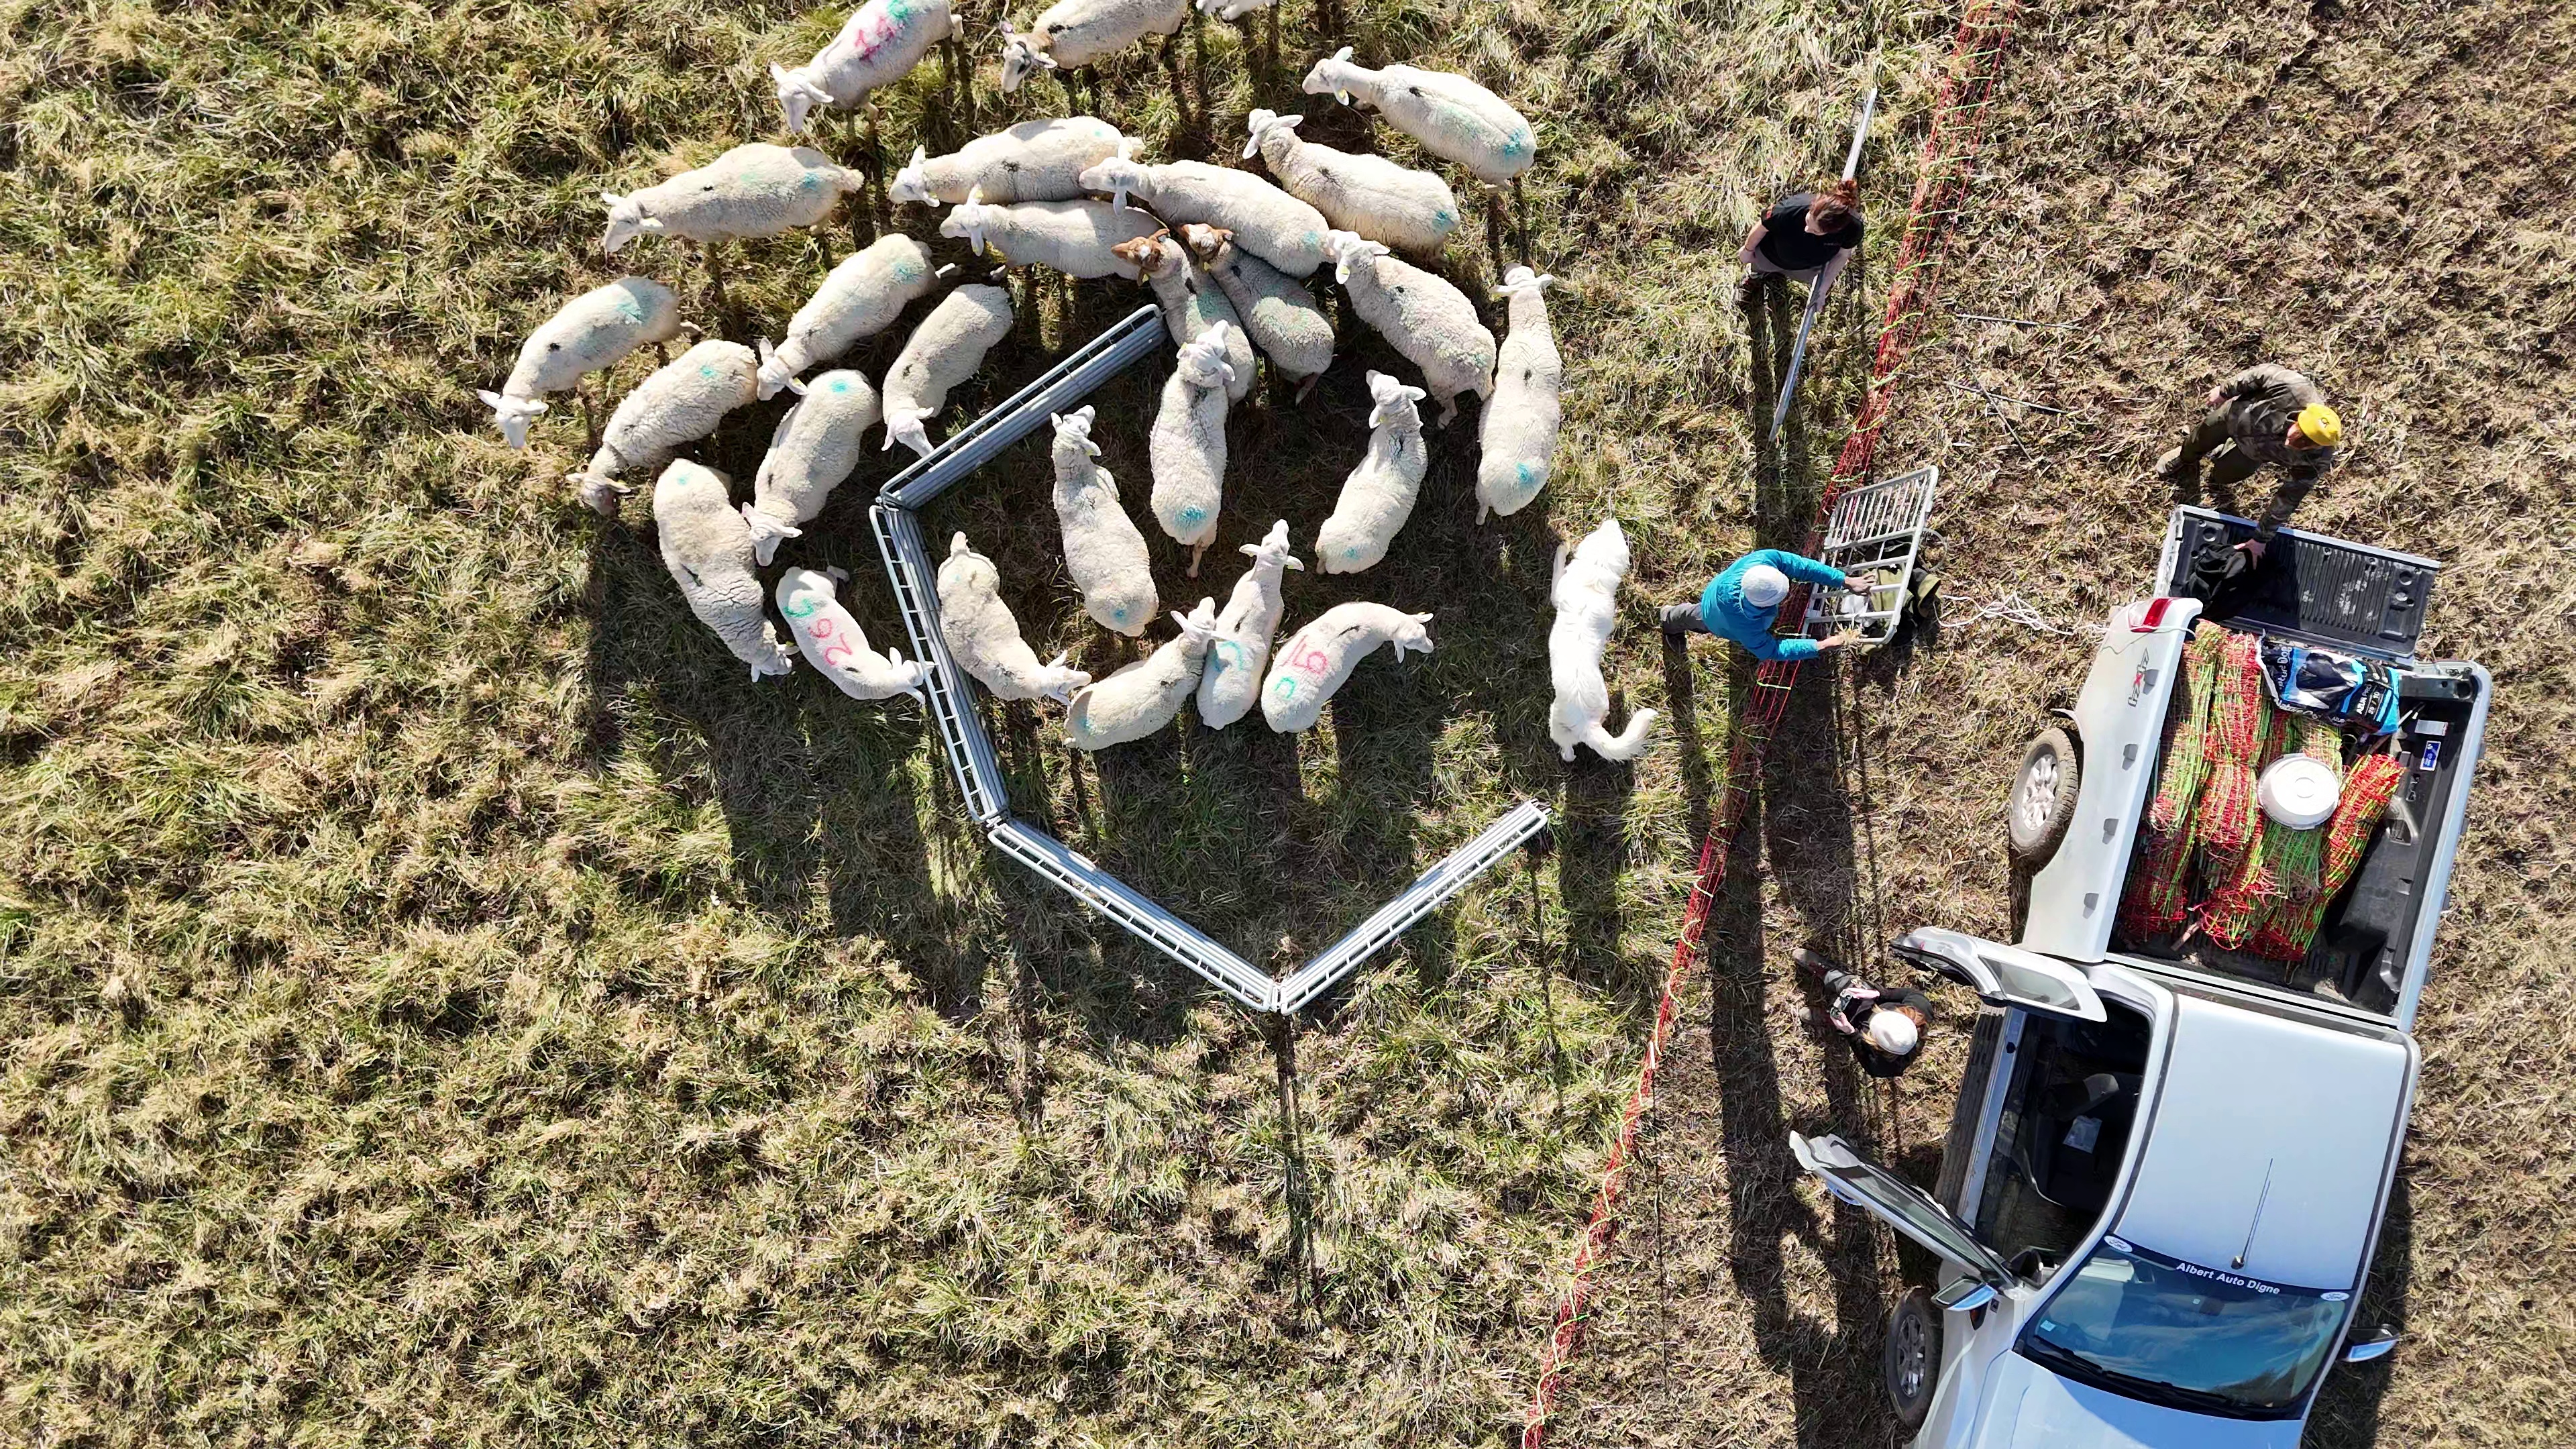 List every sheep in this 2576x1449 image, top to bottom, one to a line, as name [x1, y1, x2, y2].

sheep [770, 0, 964, 127]
sheep [997, 0, 1188, 93]
sheep [1303, 46, 1537, 184]
sheep [1242, 108, 1460, 254]
sheep [887, 115, 1136, 206]
sheep [1080, 135, 1330, 275]
sheep [598, 143, 861, 251]
sheep [939, 182, 1158, 283]
sheep [1185, 224, 1337, 381]
sheep [1111, 228, 1256, 401]
sheep [1328, 229, 1496, 428]
sheep [755, 234, 935, 399]
sheep [1473, 260, 1561, 525]
sheep [478, 276, 678, 448]
sheep [879, 282, 1017, 457]
sheep [1148, 318, 1236, 581]
sheep [565, 339, 758, 514]
sheep [740, 370, 881, 565]
sheep [1314, 371, 1428, 576]
sheep [1048, 402, 1157, 635]
sheep [653, 457, 797, 682]
sheep [1196, 519, 1304, 729]
sheep [937, 532, 1092, 706]
sheep [775, 566, 935, 704]
sheep [1061, 596, 1225, 750]
sheep [1260, 601, 1434, 734]